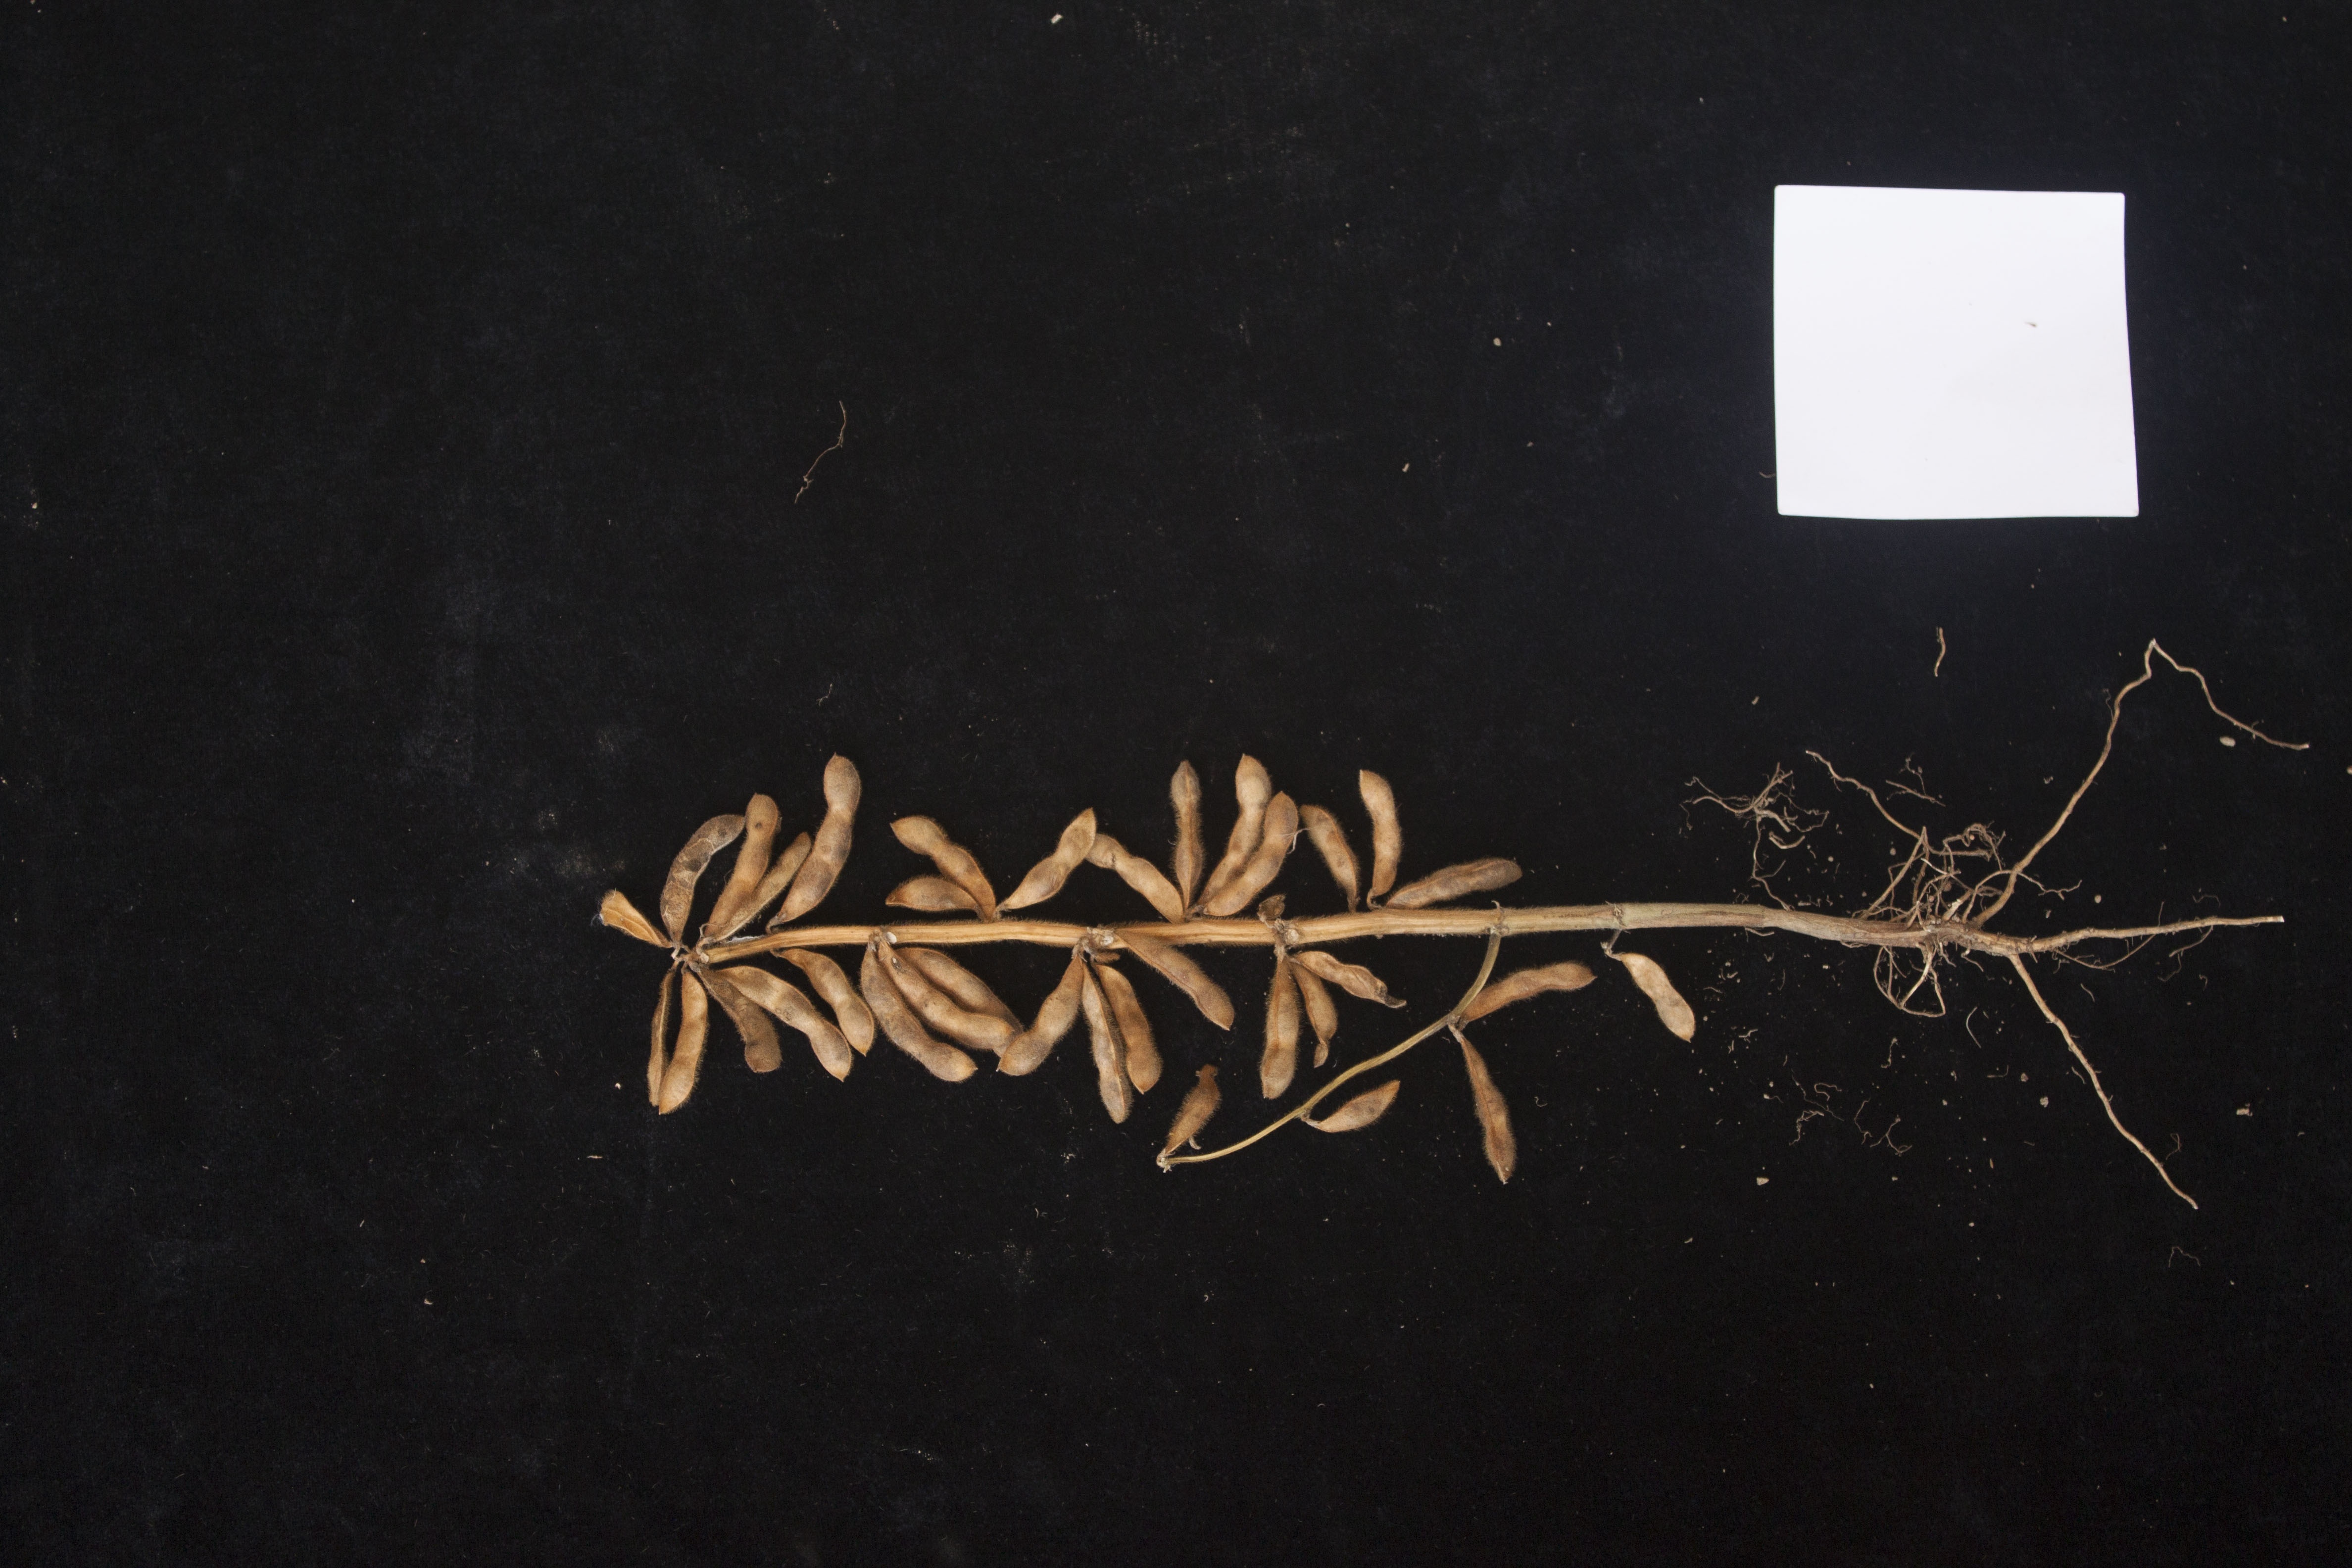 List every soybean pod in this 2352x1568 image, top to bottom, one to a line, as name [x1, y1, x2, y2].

soybean pod [767, 753, 862, 928]
soybean pod [1190, 756, 1272, 914]
soybean pod [1170, 762, 1203, 911]
soybean pod [1359, 771, 1402, 901]
soybean pod [1198, 790, 1299, 919]
soybean pod [704, 795, 782, 934]
soybean pod [1299, 807, 1360, 912]
soybean pod [995, 808, 1098, 912]
soybean pod [660, 816, 745, 944]
soybean pod [888, 817, 996, 917]
soybean pod [711, 832, 812, 945]
soybean pod [1086, 834, 1182, 923]
soybean pod [1387, 859, 1525, 910]
soybean pod [883, 877, 981, 916]
soybean pod [597, 888, 678, 950]
soybean pod [1115, 931, 1234, 1031]
soybean pod [876, 939, 1017, 1051]
soybean pod [859, 940, 978, 1083]
soybean pod [1259, 943, 1301, 1099]
soybean pod [897, 947, 1025, 1034]
soybean pod [769, 950, 875, 1058]
soybean pod [1290, 951, 1408, 1009]
soybean pod [1613, 953, 1696, 1042]
soybean pod [997, 958, 1083, 1076]
soybean pod [1455, 963, 1598, 1033]
soybean pod [1094, 963, 1162, 1096]
soybean pod [1290, 964, 1337, 1069]
soybean pod [1082, 965, 1133, 1127]
soybean pod [659, 968, 707, 1116]
soybean pod [699, 968, 782, 1074]
soybean pod [646, 968, 677, 1108]
soybean pod [718, 968, 853, 1082]
soybean pod [1446, 1023, 1517, 1185]
soybean pod [1158, 1066, 1220, 1162]
soybean pod [1307, 1081, 1400, 1134]